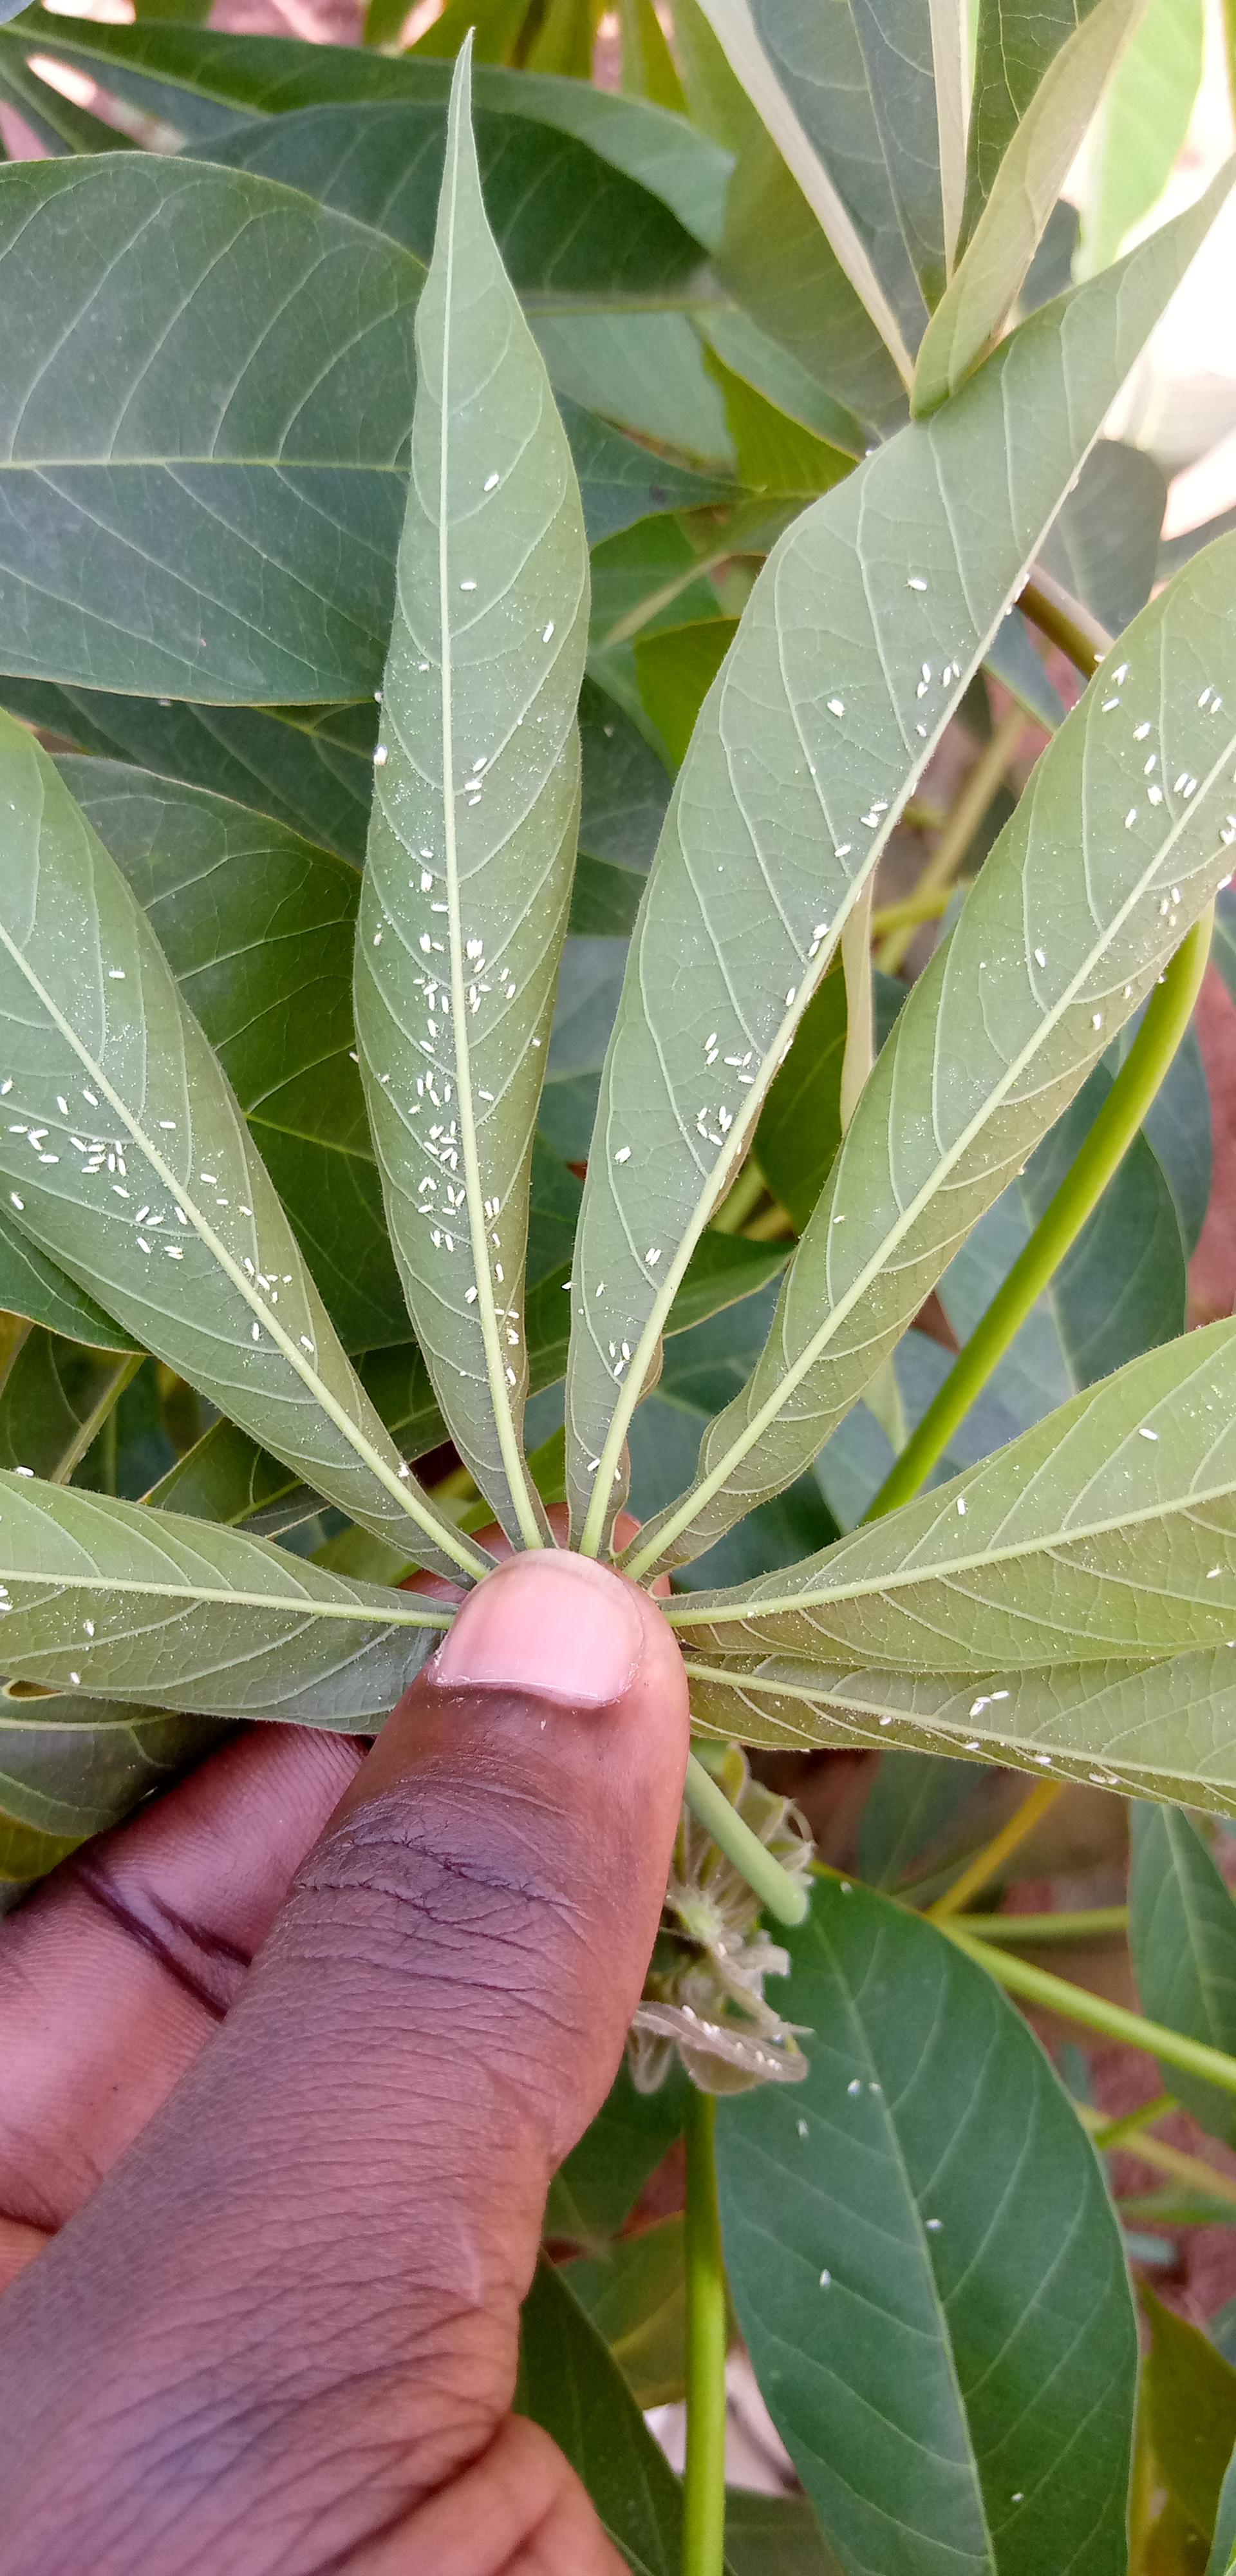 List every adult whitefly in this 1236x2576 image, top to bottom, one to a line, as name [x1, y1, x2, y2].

whitefly [482, 473, 503, 492]
whitefly [904, 577, 930, 593]
whitefly [459, 580, 479, 594]
whitefly [541, 620, 556, 643]
whitefly [1092, 654, 1107, 663]
whitefly [951, 659, 962, 679]
whitefly [921, 661, 933, 684]
whitefly [417, 661, 431, 676]
whitefly [1112, 662, 1128, 683]
whitefly [942, 665, 951, 688]
whitefly [1118, 670, 1125, 687]
whitefly [916, 681, 926, 699]
whitefly [1197, 686, 1211, 709]
whitefly [372, 691, 386, 706]
whitefly [1210, 696, 1222, 715]
whitefly [1101, 698, 1119, 712]
whitefly [832, 699, 845, 711]
whitefly [826, 701, 843, 717]
whitefly [1139, 721, 1151, 741]
whitefly [915, 723, 928, 739]
whitefly [1132, 723, 1149, 739]
whitefly [378, 746, 389, 766]
whitefly [373, 753, 379, 766]
whitefly [1143, 753, 1159, 777]
whitefly [471, 757, 490, 773]
whitefly [1173, 772, 1188, 795]
whitefly [1183, 778, 1197, 800]
whitefly [462, 781, 482, 791]
whitefly [1154, 786, 1165, 804]
whitefly [1147, 787, 1157, 808]
whitefly [467, 795, 483, 807]
whitefly [869, 801, 889, 812]
whitefly [1123, 807, 1137, 831]
whitefly [868, 812, 880, 821]
whitefly [1226, 814, 1236, 828]
whitefly [859, 815, 877, 828]
whitefly [1218, 829, 1230, 846]
whitefly [834, 844, 852, 857]
whitefly [418, 847, 435, 859]
whitefly [420, 871, 427, 893]
whitefly [1215, 872, 1233, 892]
whitefly [427, 874, 433, 891]
whitefly [1170, 886, 1183, 905]
whitefly [1157, 899, 1170, 917]
whitefly [429, 903, 450, 914]
whitefly [1166, 914, 1178, 928]
whitefly [813, 924, 828, 931]
whitefly [813, 929, 832, 940]
whitefly [372, 933, 382, 948]
whitefly [425, 934, 432, 952]
whitefly [419, 935, 424, 952]
whitefly [465, 937, 471, 958]
whitefly [472, 938, 477, 959]
whitefly [807, 939, 820, 958]
whitefly [477, 940, 484, 958]
whitefly [431, 942, 447, 953]
whitefly [1034, 947, 1049, 968]
whitefly [474, 958, 485, 974]
whitefly [499, 966, 513, 983]
whitefly [106, 970, 127, 980]
whitefly [1155, 974, 1166, 986]
whitefly [413, 978, 426, 985]
whitefly [478, 982, 493, 992]
whitefly [424, 983, 438, 996]
whitefly [505, 983, 518, 999]
whitefly [1122, 984, 1133, 999]
whitefly [469, 985, 476, 1004]
whitefly [784, 986, 796, 1007]
whitefly [428, 992, 438, 1012]
whitefly [440, 995, 451, 1016]
whitefly [471, 998, 482, 1016]
whitefly [1091, 1012, 1101, 1033]
whitefly [426, 1018, 439, 1038]
whitefly [704, 1032, 717, 1052]
whitefly [530, 1037, 541, 1049]
whitefly [418, 1039, 436, 1055]
whitefly [706, 1048, 720, 1065]
whitefly [348, 1050, 362, 1065]
whitefly [743, 1050, 753, 1068]
whitefly [722, 1056, 742, 1068]
whitefly [425, 1069, 435, 1090]
whitefly [736, 1073, 756, 1085]
whitefly [379, 1074, 391, 1084]
whitefly [416, 1076, 425, 1097]
whitefly [1, 1079, 13, 1095]
whitefly [444, 1081, 453, 1105]
whitefly [428, 1088, 444, 1110]
whitefly [476, 1089, 496, 1102]
whitefly [83, 1090, 99, 1108]
whitefly [57, 1095, 70, 1116]
whitefly [407, 1104, 422, 1116]
whitefly [697, 1106, 708, 1121]
whitefly [718, 1106, 727, 1124]
whitefly [722, 1113, 733, 1133]
whitefly [450, 1119, 456, 1135]
whitefly [158, 1120, 177, 1130]
whitefly [696, 1121, 707, 1139]
whitefly [8, 1124, 29, 1133]
whitefly [429, 1125, 438, 1134]
whitefly [432, 1125, 445, 1141]
whitefly [28, 1128, 50, 1140]
whitefly [708, 1133, 724, 1148]
whitefly [70, 1135, 88, 1153]
whitefly [440, 1137, 459, 1146]
whitefly [115, 1139, 123, 1155]
whitefly [29, 1139, 44, 1151]
whitefly [423, 1141, 438, 1156]
whitefly [88, 1144, 106, 1153]
whitefly [615, 1146, 630, 1162]
whitefly [440, 1147, 453, 1163]
whitefly [450, 1151, 458, 1172]
whitefly [619, 1151, 632, 1166]
whitefly [108, 1152, 116, 1174]
whitefly [37, 1155, 61, 1166]
whitefly [88, 1155, 106, 1166]
whitefly [118, 1156, 128, 1177]
whitefly [80, 1166, 101, 1174]
whitefly [1016, 1166, 1026, 1178]
whitefly [199, 1171, 218, 1185]
whitefly [418, 1175, 427, 1193]
whitefly [426, 1177, 438, 1190]
whitefly [446, 1183, 454, 1203]
whitefly [111, 1184, 131, 1198]
whitefly [455, 1189, 467, 1209]
whitefly [8, 1191, 24, 1211]
whitefly [492, 1197, 503, 1217]
whitefly [215, 1197, 231, 1207]
whitefly [483, 1199, 494, 1219]
whitefly [417, 1204, 433, 1215]
whitefly [136, 1204, 151, 1224]
whitefly [173, 1204, 189, 1226]
whitefly [239, 1204, 254, 1218]
whitefly [441, 1207, 456, 1215]
whitefly [831, 1211, 848, 1226]
whitefly [145, 1215, 165, 1226]
whitefly [430, 1227, 442, 1249]
whitefly [490, 1231, 501, 1250]
whitefly [444, 1234, 456, 1252]
whitefly [135, 1236, 151, 1255]
whitefly [163, 1244, 185, 1253]
whitefly [643, 1245, 655, 1264]
whitefly [649, 1248, 662, 1269]
whitefly [169, 1254, 185, 1262]
whitefly [243, 1256, 256, 1276]
whitefly [494, 1262, 508, 1283]
whitefly [265, 1272, 279, 1283]
whitefly [255, 1274, 270, 1292]
whitefly [281, 1274, 295, 1284]
whitefly [559, 1279, 573, 1291]
whitefly [595, 1280, 606, 1299]
whitefly [464, 1285, 477, 1300]
whitefly [467, 1289, 480, 1305]
whitefly [270, 1290, 282, 1305]
whitefly [577, 1305, 584, 1315]
whitefly [494, 1306, 505, 1316]
whitefly [507, 1308, 521, 1319]
whitefly [251, 1320, 261, 1342]
whitefly [505, 1328, 520, 1338]
whitefly [299, 1333, 315, 1353]
whitefly [507, 1337, 521, 1346]
whitefly [608, 1340, 619, 1359]
whitefly [621, 1341, 632, 1361]
whitefly [612, 1358, 626, 1377]
whitefly [506, 1367, 516, 1387]
whitefly [1138, 1427, 1159, 1441]
whitefly [587, 1457, 599, 1472]
whitefly [14, 1463, 36, 1479]
whitefly [398, 1464, 411, 1478]
whitefly [614, 1466, 624, 1481]
whitefly [955, 1497, 968, 1517]
whitefly [1204, 1568, 1224, 1578]
whitefly [1, 1583, 10, 1600]
whitefly [1, 1602, 14, 1612]
whitefly [82, 1615, 99, 1639]
whitefly [1224, 1640, 1236, 1648]
whitefly [70, 1669, 82, 1686]
whitefly [991, 1690, 1011, 1700]
whitefly [974, 1695, 992, 1703]
whitefly [969, 1702, 983, 1718]
whitefly [877, 1715, 893, 1727]
whitefly [963, 1739, 980, 1750]
whitefly [1032, 1752, 1052, 1765]
whitefly [1087, 1771, 1107, 1784]
whitefly [1107, 1775, 1119, 1785]
whitefly [717, 1940, 729, 1958]
whitefly [680, 2002, 697, 2020]
whitefly [700, 2020, 712, 2036]
whitefly [711, 2022, 722, 2037]
whitefly [734, 2039, 745, 2054]
whitefly [754, 2047, 765, 2065]
whitefly [767, 2056, 776, 2068]
whitefly [846, 2076, 863, 2097]
whitefly [794, 2116, 812, 2139]
whitefly [922, 2216, 944, 2233]
whitefly [818, 2269, 834, 2287]
whitefly [1007, 2487, 1027, 2507]